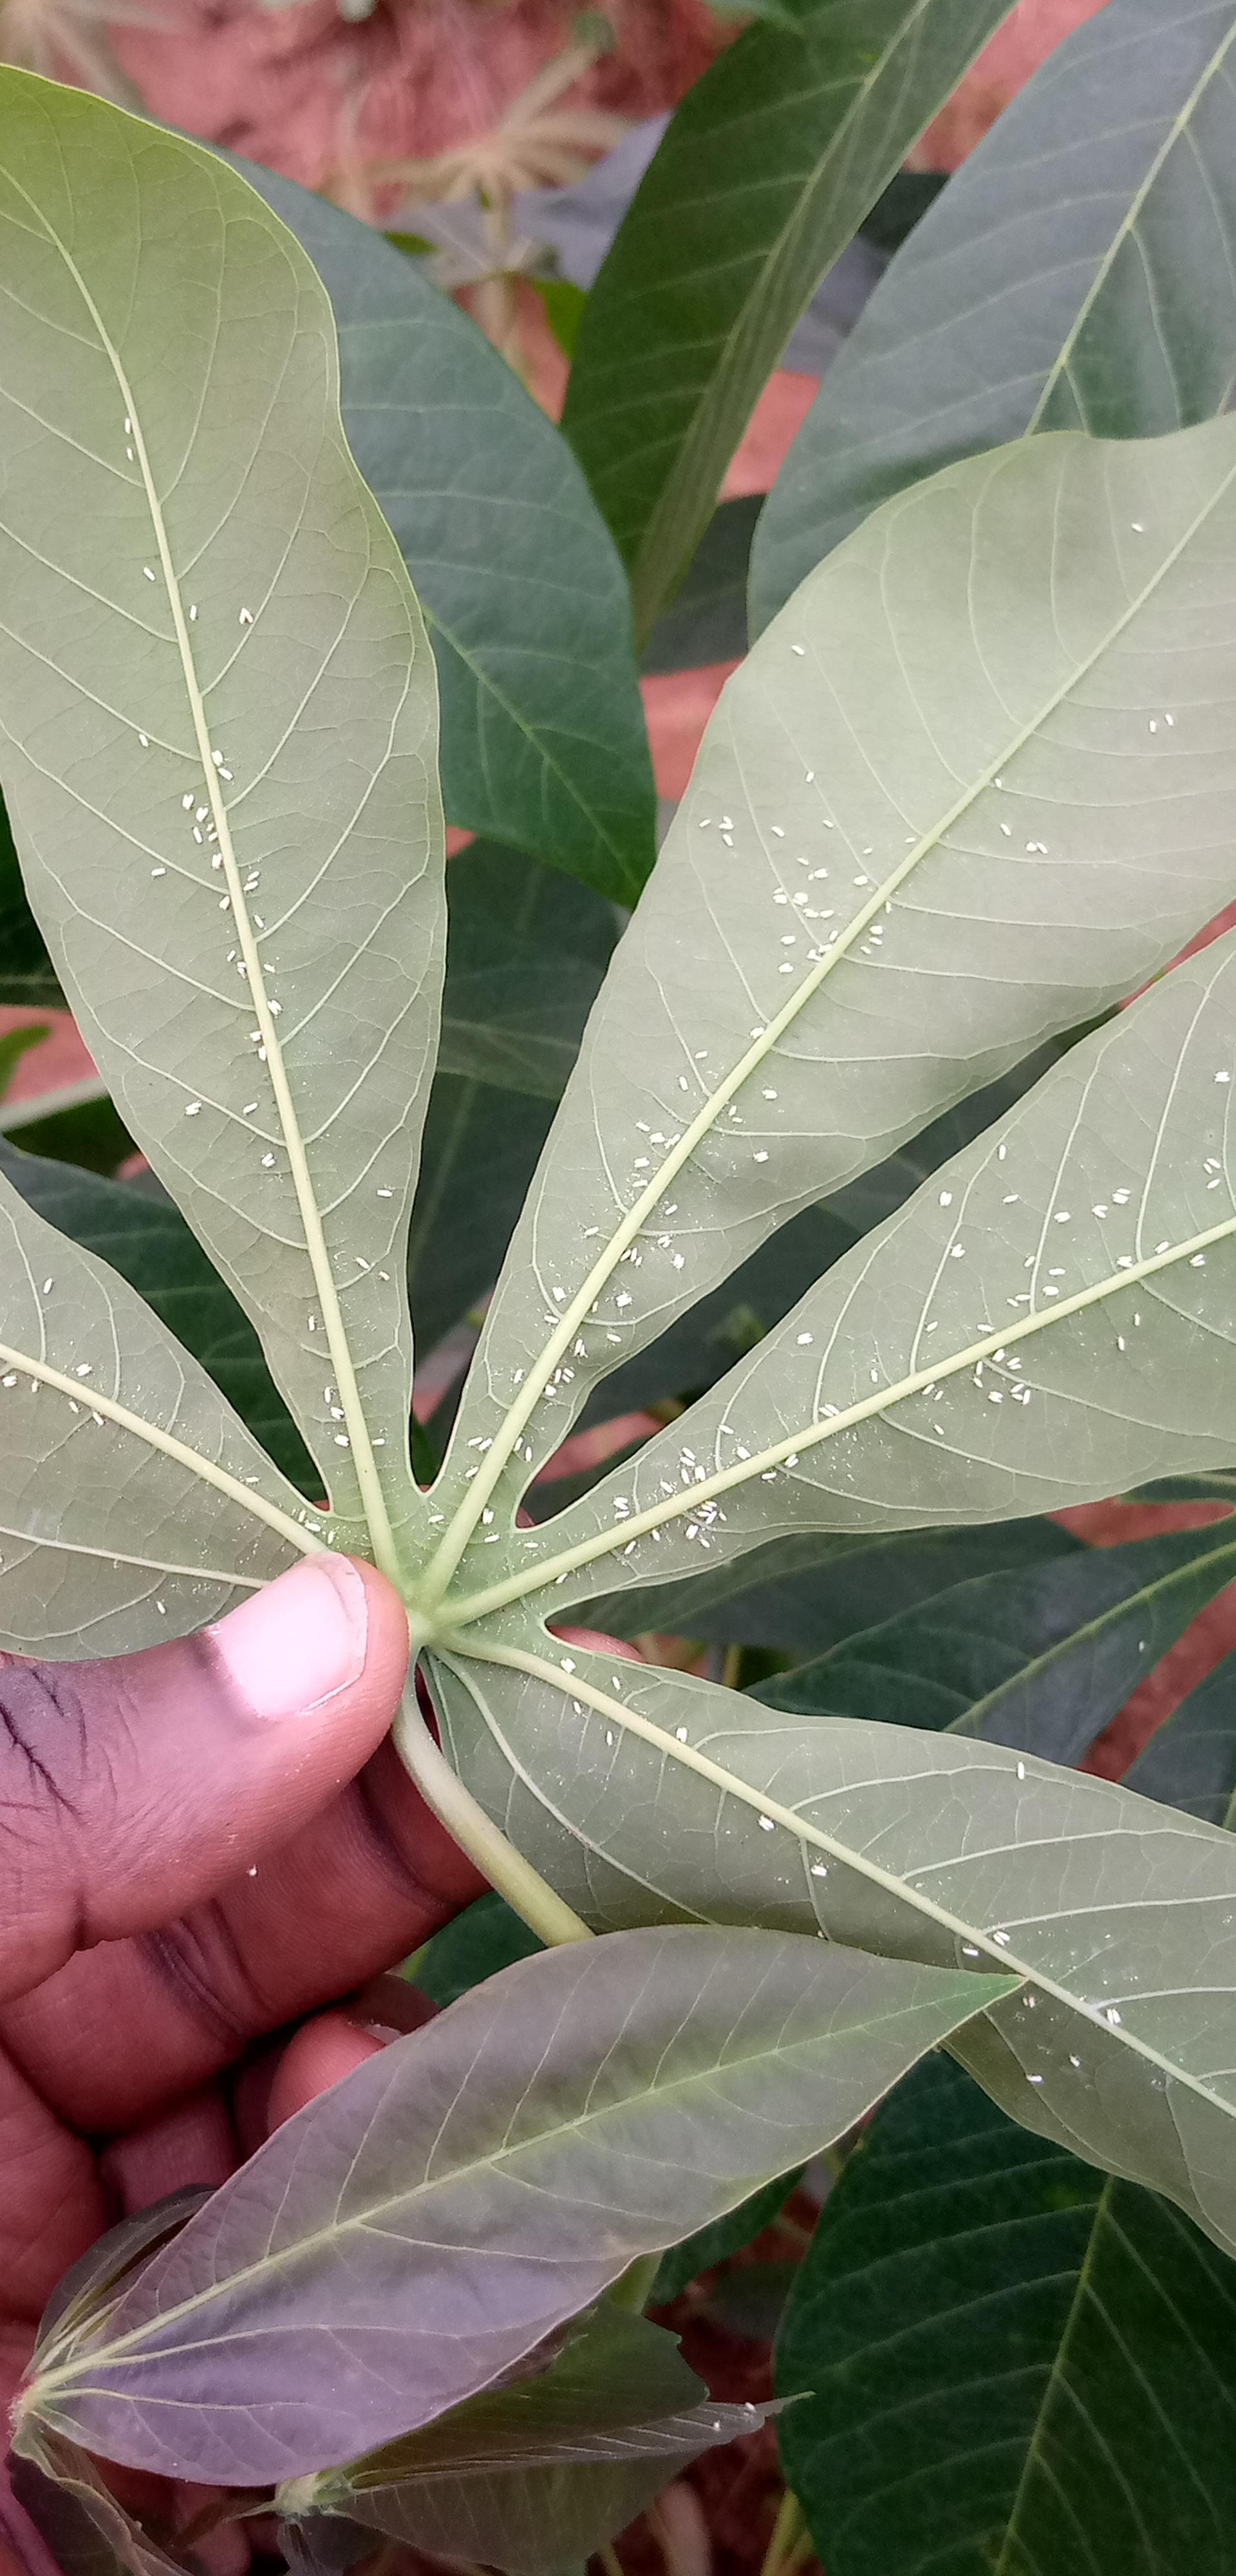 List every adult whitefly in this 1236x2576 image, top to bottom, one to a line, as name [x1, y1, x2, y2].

whitefly [124, 415, 133, 436]
whitefly [125, 446, 135, 464]
whitefly [1129, 520, 1147, 536]
whitefly [142, 564, 159, 584]
whitefly [187, 603, 200, 624]
whitefly [241, 606, 256, 625]
whitefly [239, 611, 247, 626]
whitefly [788, 642, 810, 659]
whitefly [1164, 710, 1178, 726]
whitefly [1148, 717, 1159, 736]
whitefly [137, 732, 153, 750]
whitefly [215, 750, 224, 765]
whitefly [211, 752, 221, 767]
whitefly [216, 767, 234, 782]
whitefly [803, 769, 816, 785]
whitefly [993, 777, 1004, 790]
whitefly [186, 793, 194, 811]
whitefly [182, 794, 189, 810]
whitefly [200, 806, 209, 822]
whitefly [195, 806, 203, 821]
whitefly [722, 815, 734, 823]
whitefly [698, 817, 713, 830]
whitefly [821, 818, 835, 830]
whitefly [206, 822, 216, 833]
whitefly [1000, 822, 1013, 837]
whitefly [718, 822, 735, 830]
whitefly [770, 823, 787, 838]
whitefly [192, 826, 204, 844]
whitefly [207, 831, 219, 843]
whitefly [721, 831, 736, 849]
whitefly [903, 837, 918, 845]
whitefly [1024, 838, 1038, 854]
whitefly [1024, 840, 1039, 855]
whitefly [1036, 841, 1049, 855]
whitefly [861, 846, 876, 856]
whitefly [216, 852, 221, 870]
whitefly [211, 853, 216, 868]
whitefly [796, 856, 811, 867]
whitefly [813, 866, 830, 881]
whitefly [147, 866, 168, 877]
whitefly [812, 867, 832, 882]
whitefly [246, 870, 261, 882]
whitefly [850, 871, 870, 888]
whitefly [850, 873, 871, 889]
whitefly [243, 880, 259, 892]
whitefly [772, 885, 784, 895]
whitefly [792, 891, 809, 897]
whitefly [771, 893, 789, 900]
whitefly [218, 895, 229, 909]
whitefly [794, 896, 811, 904]
whitefly [774, 898, 788, 905]
whitefly [223, 899, 230, 911]
whitefly [794, 899, 804, 908]
whitefly [885, 899, 893, 914]
whitefly [818, 905, 836, 921]
whitefly [801, 907, 816, 913]
whitefly [819, 908, 837, 922]
whitefly [805, 912, 819, 919]
whitefly [252, 914, 267, 929]
whitefly [866, 922, 885, 937]
whitefly [868, 923, 885, 937]
whitefly [828, 928, 839, 943]
whitefly [778, 932, 797, 948]
whitefly [777, 933, 799, 947]
whitefly [867, 935, 886, 947]
whitefly [818, 943, 834, 955]
whitefly [857, 944, 874, 958]
whitefly [805, 947, 822, 963]
whitefly [226, 949, 238, 963]
whitefly [774, 959, 800, 975]
whitefly [776, 960, 795, 976]
whitefly [234, 961, 247, 968]
whitefly [261, 961, 278, 974]
whitefly [236, 967, 246, 973]
whitefly [271, 999, 283, 1012]
whitefly [267, 1000, 279, 1016]
whitefly [747, 1026, 760, 1038]
whitefly [753, 1027, 765, 1039]
whitefly [249, 1030, 263, 1039]
whitefly [252, 1036, 261, 1043]
whitefly [261, 1045, 268, 1063]
whitefly [256, 1045, 261, 1062]
whitefly [692, 1049, 713, 1061]
whitefly [1213, 1071, 1230, 1077]
whitefly [677, 1074, 689, 1092]
whitefly [1213, 1076, 1232, 1084]
whitefly [761, 1088, 778, 1095]
whitefly [763, 1094, 777, 1101]
whitefly [184, 1101, 202, 1110]
whitefly [241, 1101, 259, 1116]
whitefly [727, 1103, 738, 1117]
whitefly [185, 1108, 201, 1116]
whitefly [731, 1116, 745, 1124]
whitefly [632, 1120, 651, 1133]
whitefly [648, 1131, 664, 1141]
whitefly [671, 1132, 682, 1146]
whitefly [650, 1137, 665, 1146]
whitefly [663, 1138, 672, 1152]
whitefly [997, 1141, 1007, 1163]
whitefly [753, 1150, 769, 1160]
whitefly [262, 1152, 274, 1165]
whitefly [757, 1155, 770, 1165]
whitefly [633, 1156, 648, 1164]
whitefly [1206, 1157, 1222, 1170]
whitefly [265, 1159, 277, 1170]
whitefly [634, 1160, 650, 1171]
whitefly [1202, 1162, 1213, 1176]
whitefly [1205, 1177, 1223, 1191]
whitefly [631, 1178, 650, 1189]
whitefly [1114, 1187, 1132, 1196]
whitefly [375, 1188, 395, 1198]
whitefly [938, 1190, 947, 1207]
whitefly [945, 1191, 953, 1207]
whitefly [1000, 1191, 1017, 1206]
whitefly [1111, 1192, 1130, 1200]
whitefly [1112, 1197, 1125, 1205]
whitefly [663, 1202, 679, 1218]
whitefly [1094, 1204, 1110, 1211]
whitefly [1090, 1207, 1107, 1220]
whitefly [1053, 1211, 1069, 1219]
whitefly [1056, 1215, 1071, 1224]
whitefly [583, 1224, 600, 1237]
whitefly [1153, 1239, 1170, 1256]
whitefly [950, 1242, 963, 1257]
whitefly [630, 1245, 638, 1263]
whitefly [620, 1248, 632, 1264]
whitefly [957, 1249, 966, 1259]
whitefly [1188, 1253, 1205, 1264]
whitefly [672, 1253, 682, 1269]
whitefly [1022, 1254, 1036, 1271]
whitefly [634, 1255, 644, 1268]
whitefly [354, 1255, 373, 1271]
whitefly [1116, 1255, 1133, 1262]
whitefly [678, 1256, 686, 1270]
whitefly [1191, 1260, 1206, 1269]
whitefly [1116, 1260, 1133, 1269]
whitefly [1047, 1267, 1069, 1276]
whitefly [377, 1269, 393, 1282]
whitefly [41, 1273, 58, 1299]
whitefly [1041, 1284, 1060, 1292]
whitefly [552, 1286, 561, 1303]
whitefly [558, 1286, 566, 1300]
whitefly [1045, 1291, 1060, 1297]
whitefly [615, 1292, 630, 1302]
whitefly [1013, 1292, 1033, 1302]
whitefly [617, 1296, 633, 1309]
whitefly [1006, 1298, 1020, 1310]
whitefly [590, 1300, 601, 1314]
whitefly [1132, 1309, 1143, 1329]
whitefly [305, 1314, 316, 1333]
whitefly [541, 1314, 561, 1326]
whitefly [924, 1320, 939, 1334]
whitefly [974, 1322, 998, 1333]
whitefly [604, 1331, 624, 1345]
whitefly [796, 1331, 812, 1340]
whitefly [1116, 1333, 1128, 1353]
whitefly [796, 1336, 814, 1347]
whitefly [572, 1338, 583, 1357]
whitefly [579, 1343, 590, 1360]
whitefly [991, 1347, 1004, 1363]
whitefly [997, 1352, 1006, 1363]
whitefly [1007, 1356, 1021, 1367]
whitefly [973, 1358, 984, 1376]
whitefly [75, 1363, 89, 1374]
whitefly [1009, 1363, 1023, 1372]
whitefly [77, 1366, 93, 1379]
whitefly [562, 1366, 576, 1378]
whitefly [868, 1366, 880, 1384]
whitefly [512, 1367, 525, 1386]
whitefly [552, 1367, 562, 1385]
whitefly [561, 1373, 572, 1385]
whitefly [2, 1375, 17, 1383]
whitefly [972, 1376, 985, 1390]
whitefly [30, 1378, 41, 1395]
whitefly [3, 1381, 18, 1388]
whitefly [921, 1382, 937, 1397]
whitefly [1009, 1382, 1025, 1394]
whitefly [544, 1383, 557, 1392]
whitefly [323, 1385, 335, 1403]
whitefly [1022, 1388, 1031, 1406]
whitefly [932, 1388, 944, 1403]
whitefly [544, 1390, 556, 1398]
whitefly [989, 1390, 1004, 1399]
whitefly [1011, 1393, 1023, 1403]
whitefly [987, 1394, 1002, 1405]
whitefly [68, 1399, 80, 1415]
whitefly [824, 1403, 841, 1416]
whitefly [329, 1406, 345, 1416]
whitefly [817, 1406, 834, 1418]
whitefly [91, 1408, 108, 1427]
whitefly [330, 1412, 342, 1421]
whitefly [715, 1423, 736, 1437]
whitefly [932, 1423, 946, 1437]
whitefly [335, 1434, 350, 1441]
whitefly [466, 1435, 483, 1448]
whitefly [512, 1435, 525, 1455]
whitefly [370, 1437, 387, 1448]
whitefly [478, 1437, 493, 1454]
whitefly [334, 1439, 351, 1448]
whitefly [525, 1444, 534, 1464]
whitefly [737, 1445, 753, 1459]
whitefly [680, 1446, 698, 1461]
whitefly [736, 1450, 746, 1461]
whitefly [783, 1453, 796, 1466]
whitefly [679, 1455, 697, 1468]
whitefly [788, 1457, 799, 1468]
whitefly [699, 1464, 707, 1482]
whitefly [463, 1464, 480, 1481]
whitefly [694, 1465, 699, 1481]
whitefly [679, 1468, 692, 1486]
whitefly [759, 1470, 779, 1481]
whitefly [244, 1474, 262, 1486]
whitefly [658, 1479, 676, 1495]
whitefly [613, 1496, 632, 1506]
whitefly [612, 1500, 630, 1510]
whitefly [704, 1500, 718, 1507]
whitefly [699, 1502, 713, 1511]
whitefly [482, 1505, 488, 1525]
whitefly [296, 1508, 307, 1524]
whitefly [612, 1510, 631, 1519]
whitefly [488, 1510, 495, 1526]
whitefly [696, 1510, 710, 1518]
whitefly [704, 1511, 718, 1526]
whitefly [718, 1511, 729, 1523]
whitefly [426, 1513, 445, 1524]
whitefly [304, 1520, 321, 1533]
whitefly [684, 1524, 694, 1539]
whitefly [688, 1524, 698, 1541]
whitefly [326, 1527, 337, 1548]
whitefly [650, 1528, 665, 1544]
whitefly [481, 1531, 502, 1544]
whitefly [698, 1537, 713, 1549]
whitefly [623, 1540, 637, 1557]
whitefly [523, 1540, 541, 1549]
whitefly [554, 1571, 568, 1587]
whitefly [154, 1599, 168, 1616]
whitefly [565, 1656, 577, 1671]
whitefly [559, 1658, 572, 1674]
whitefly [610, 1674, 622, 1692]
whitefly [572, 1700, 585, 1716]
whitefly [675, 1725, 681, 1741]
whitefly [681, 1727, 689, 1743]
whitefly [604, 1728, 615, 1747]
whitefly [1015, 1759, 1027, 1785]
whitefly [760, 1814, 776, 1831]
whitefly [758, 1819, 770, 1832]
whitefly [245, 1864, 261, 1879]
whitefly [813, 1864, 829, 1873]
whitefly [810, 1868, 827, 1878]
whitefly [997, 1930, 1012, 1943]
whitefly [992, 1934, 1006, 1947]
whitefly [959, 1945, 980, 1958]
whitefly [1028, 1995, 1039, 2010]
whitefly [1105, 2007, 1113, 2026]
whitefly [1112, 2007, 1124, 2027]
whitefly [1068, 2053, 1082, 2069]
whitefly [1022, 2072, 1046, 2084]